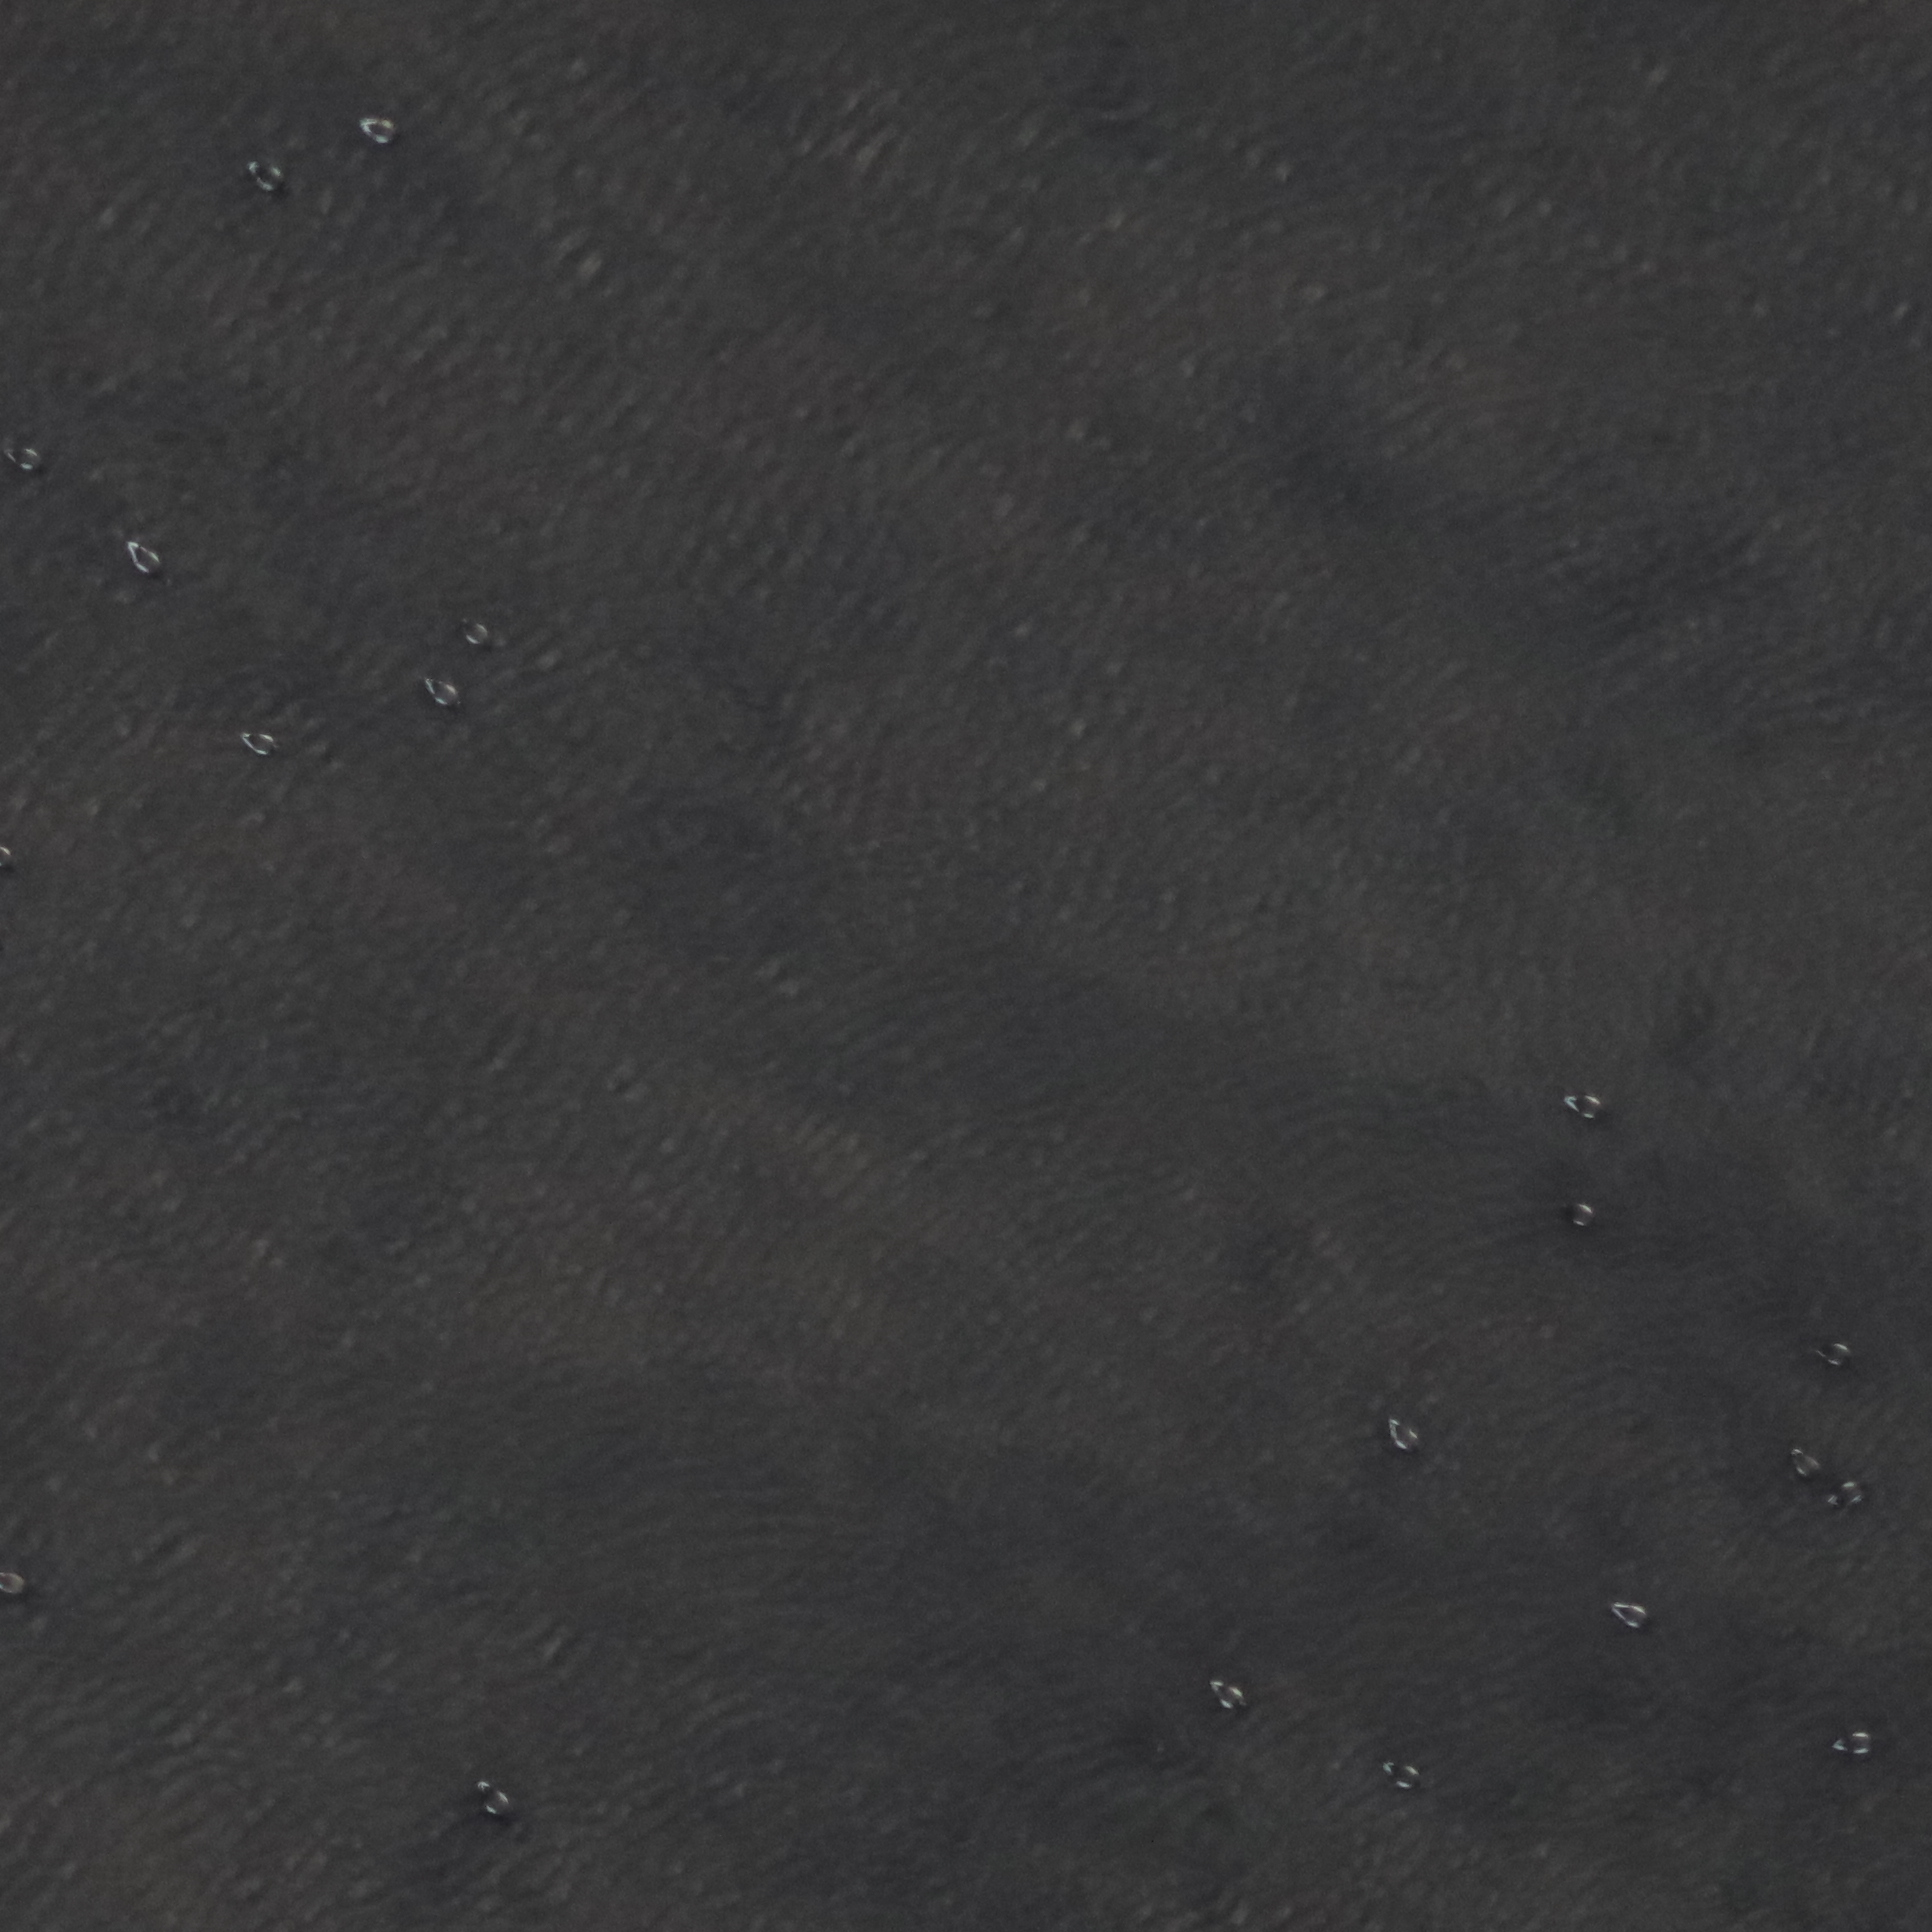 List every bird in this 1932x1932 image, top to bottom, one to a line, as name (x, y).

brant (380, 131)
brant (271, 180)
brant (24, 458)
brant (145, 558)
brant (480, 635)
brant (445, 693)
brant (261, 743)
brant (1586, 1106)
brant (1583, 1215)
brant (1835, 1352)
brant (1404, 1435)
brant (1806, 1465)
brant (1849, 1496)
brant (9, 1582)
brant (1633, 1616)
brant (1229, 1695)
brant (1855, 1742)
brant (1406, 1774)
brant (495, 1802)